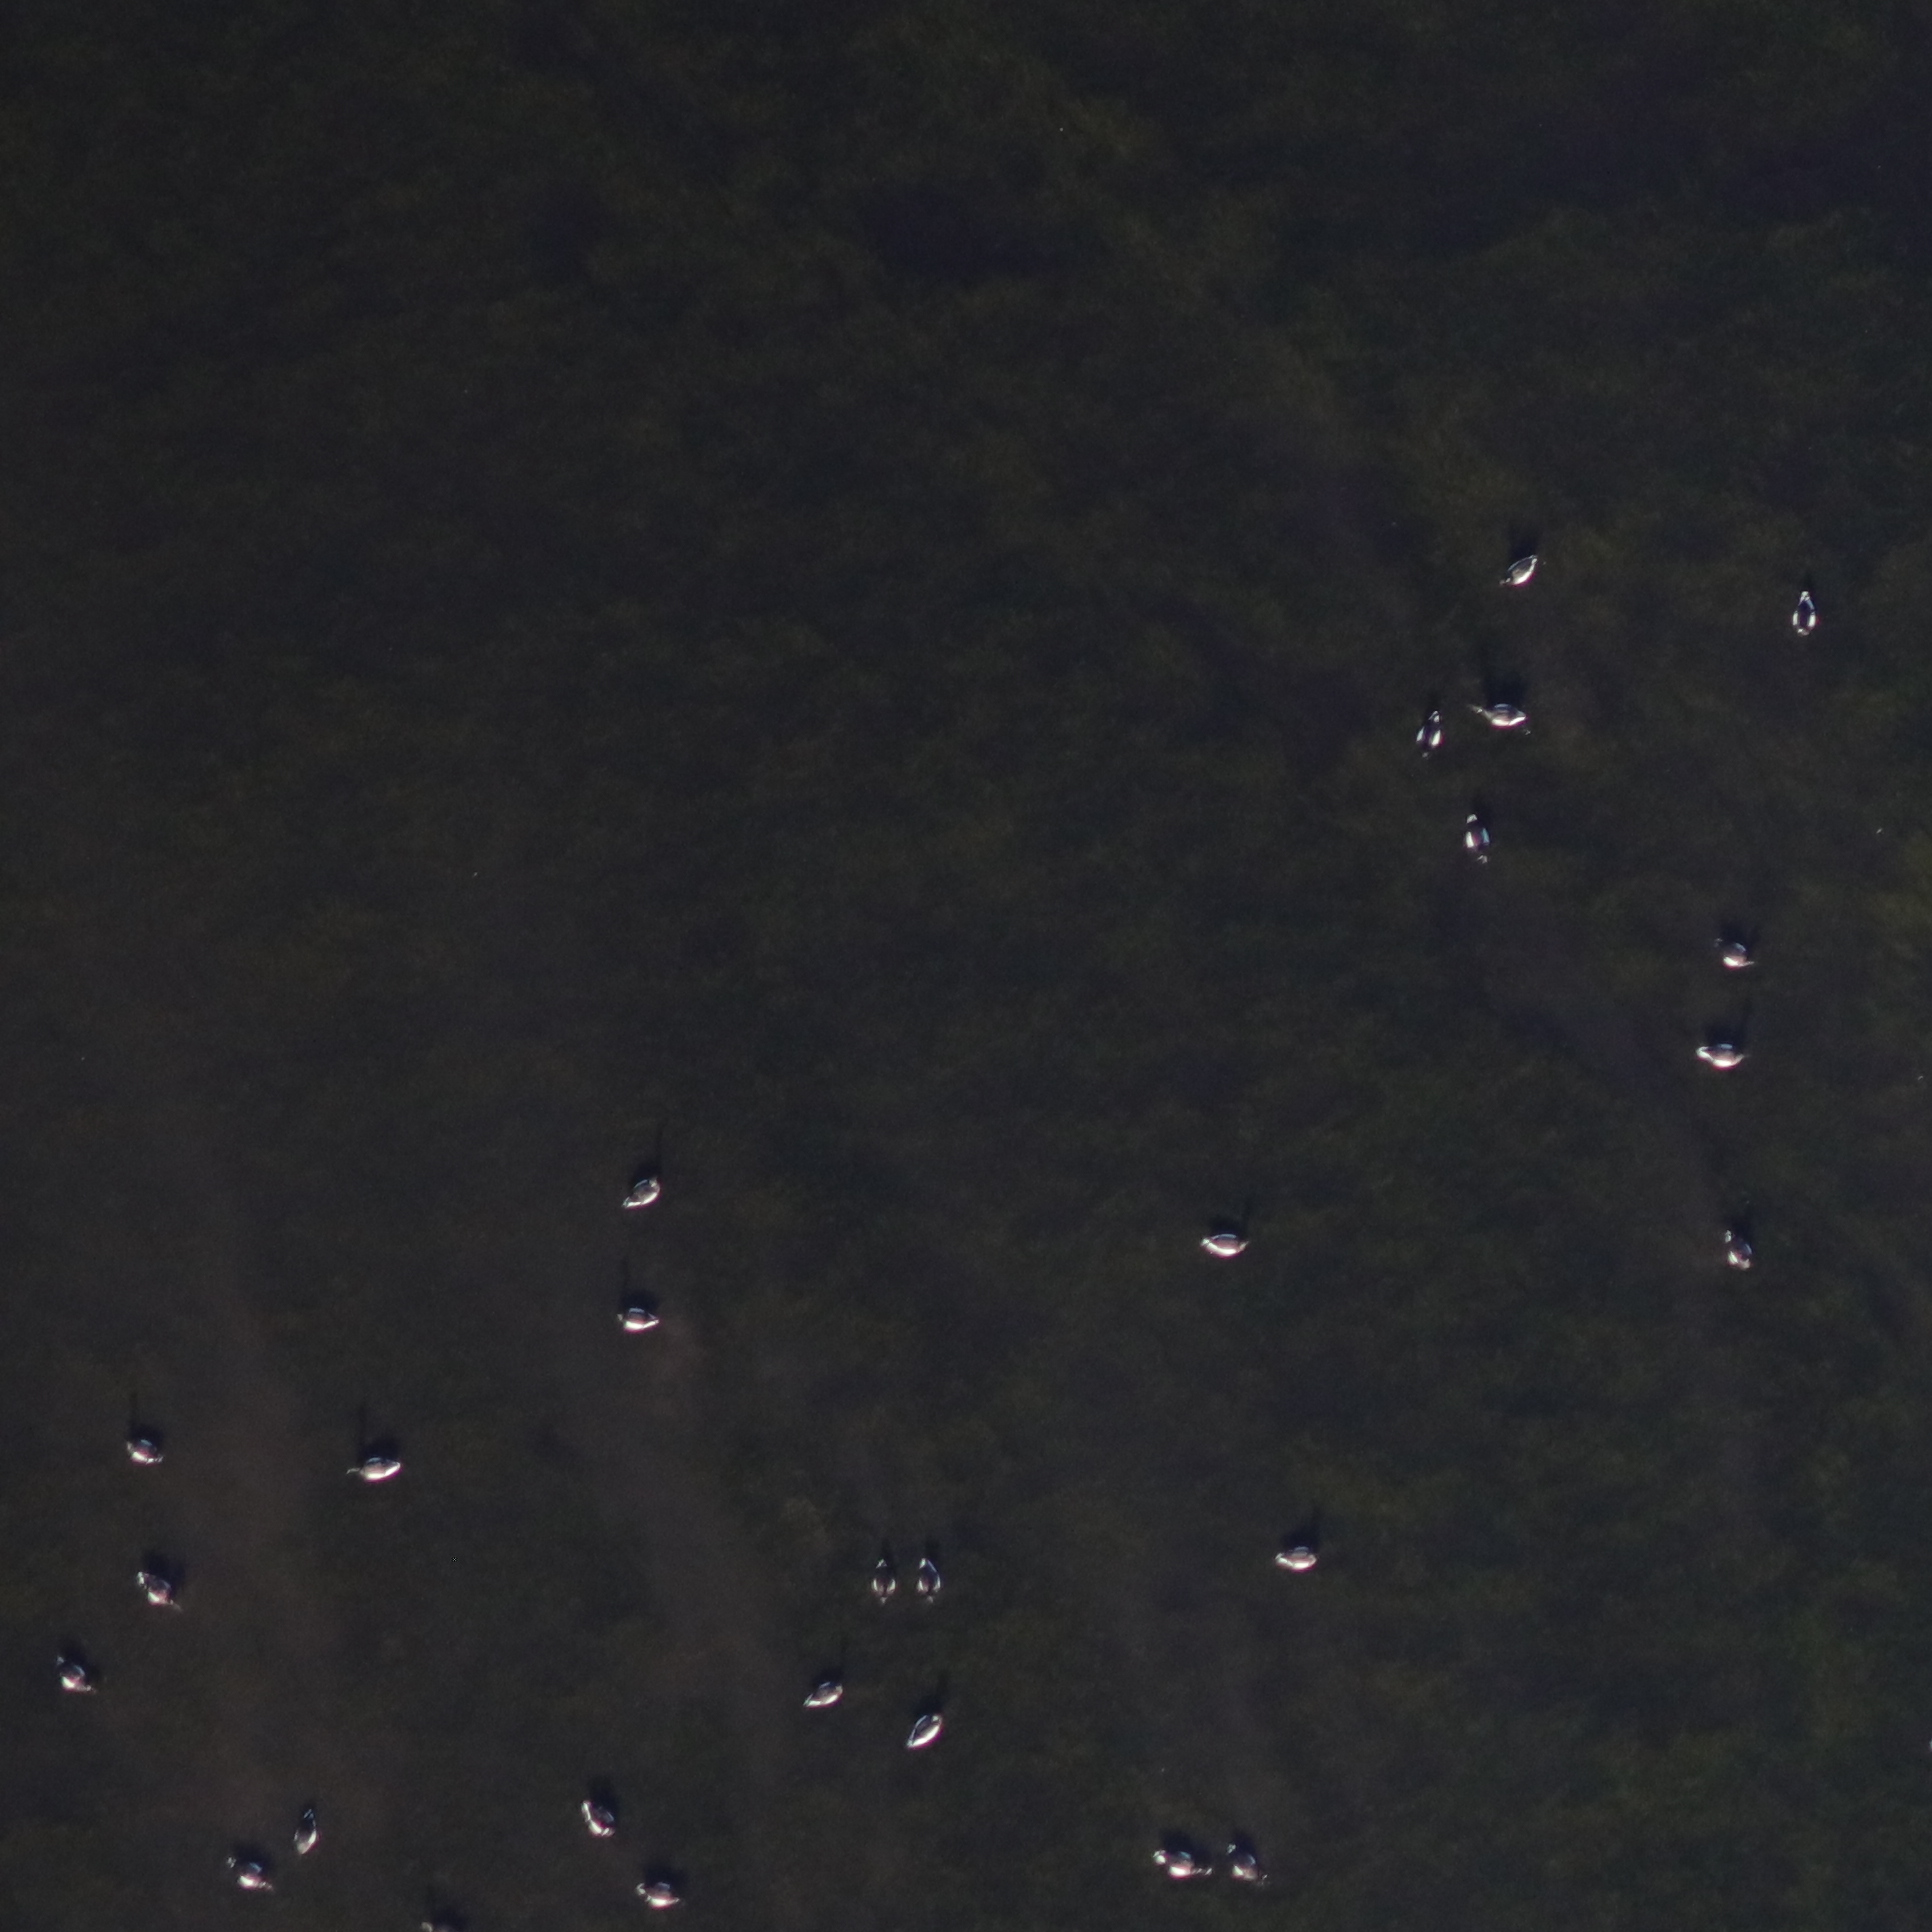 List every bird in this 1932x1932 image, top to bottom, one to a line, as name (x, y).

brant (1522, 570)
brant (1804, 613)
brant (1503, 713)
brant (1431, 731)
brant (1478, 835)
brant (1736, 953)
brant (1723, 1051)
brant (642, 1193)
brant (1227, 1245)
brant (1738, 1249)
brant (638, 1317)
brant (144, 1451)
brant (375, 1466)
brant (1297, 1557)
brant (926, 1578)
brant (885, 1579)
brant (157, 1587)
brant (74, 1674)
brant (822, 1693)
brant (924, 1728)
brant (598, 1818)
brant (305, 1836)
brant (1180, 1864)
brant (1247, 1866)
brant (251, 1875)
brant (660, 1894)